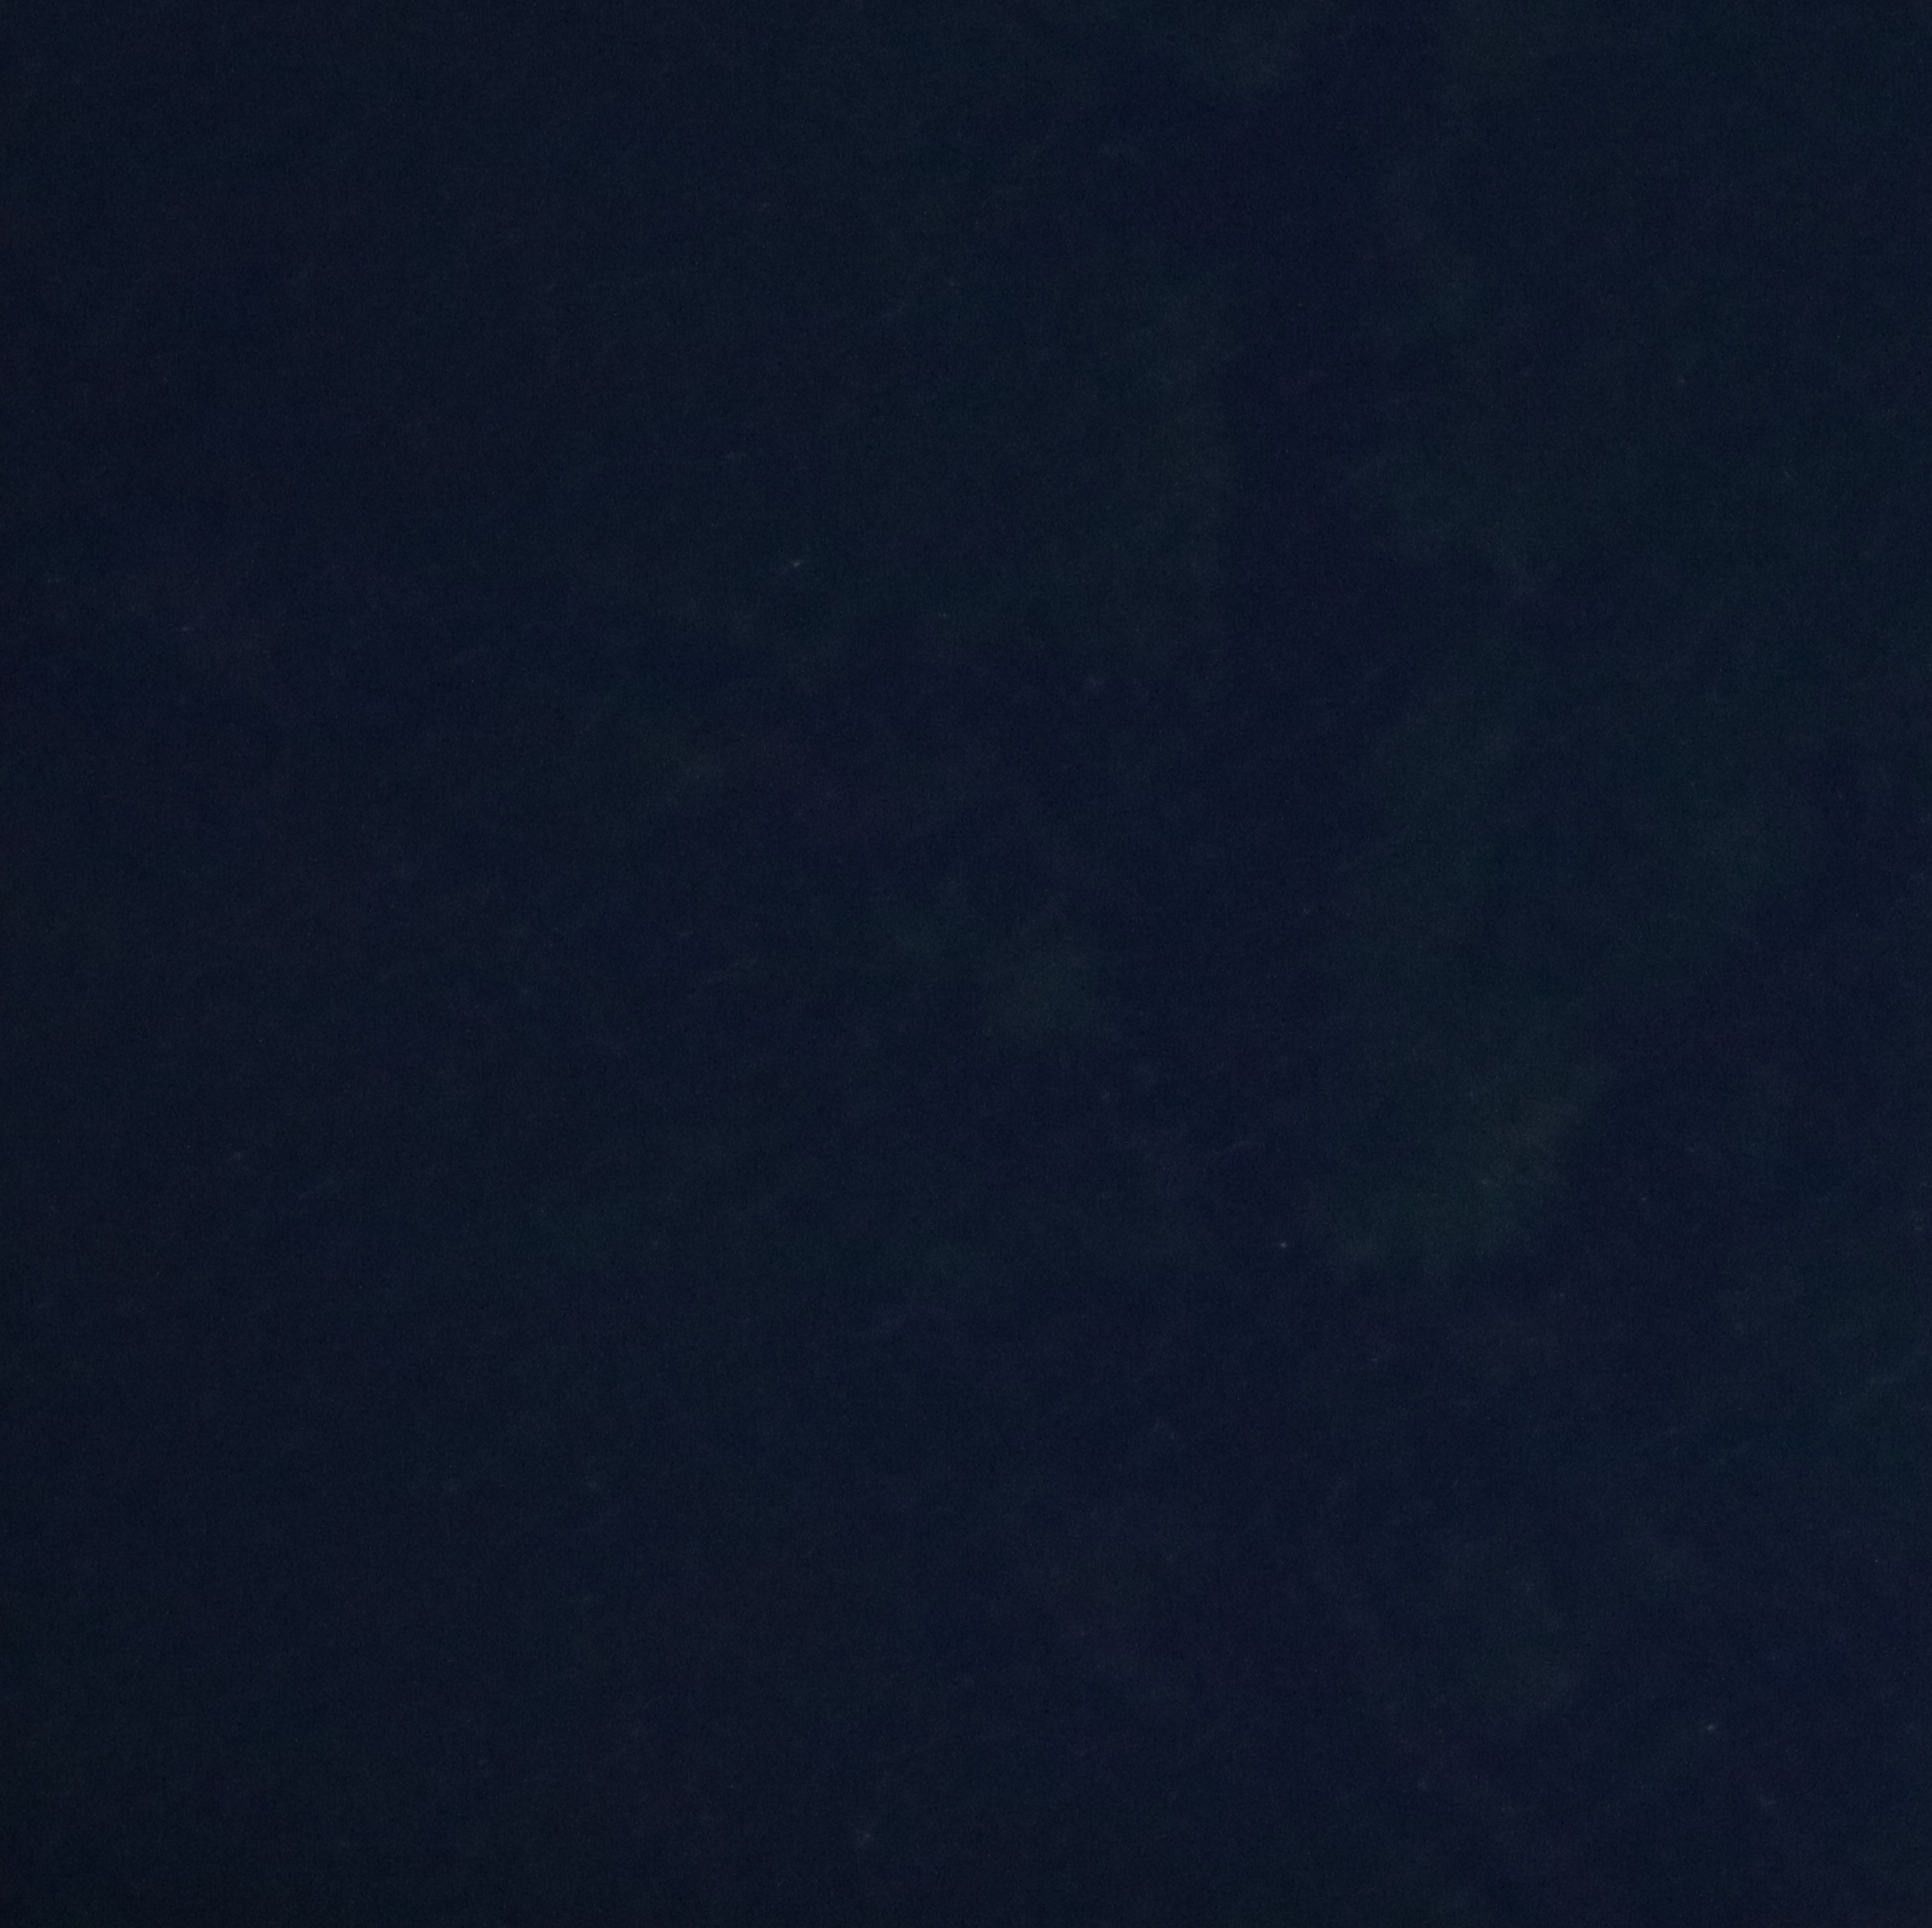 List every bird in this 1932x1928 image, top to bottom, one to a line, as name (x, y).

None